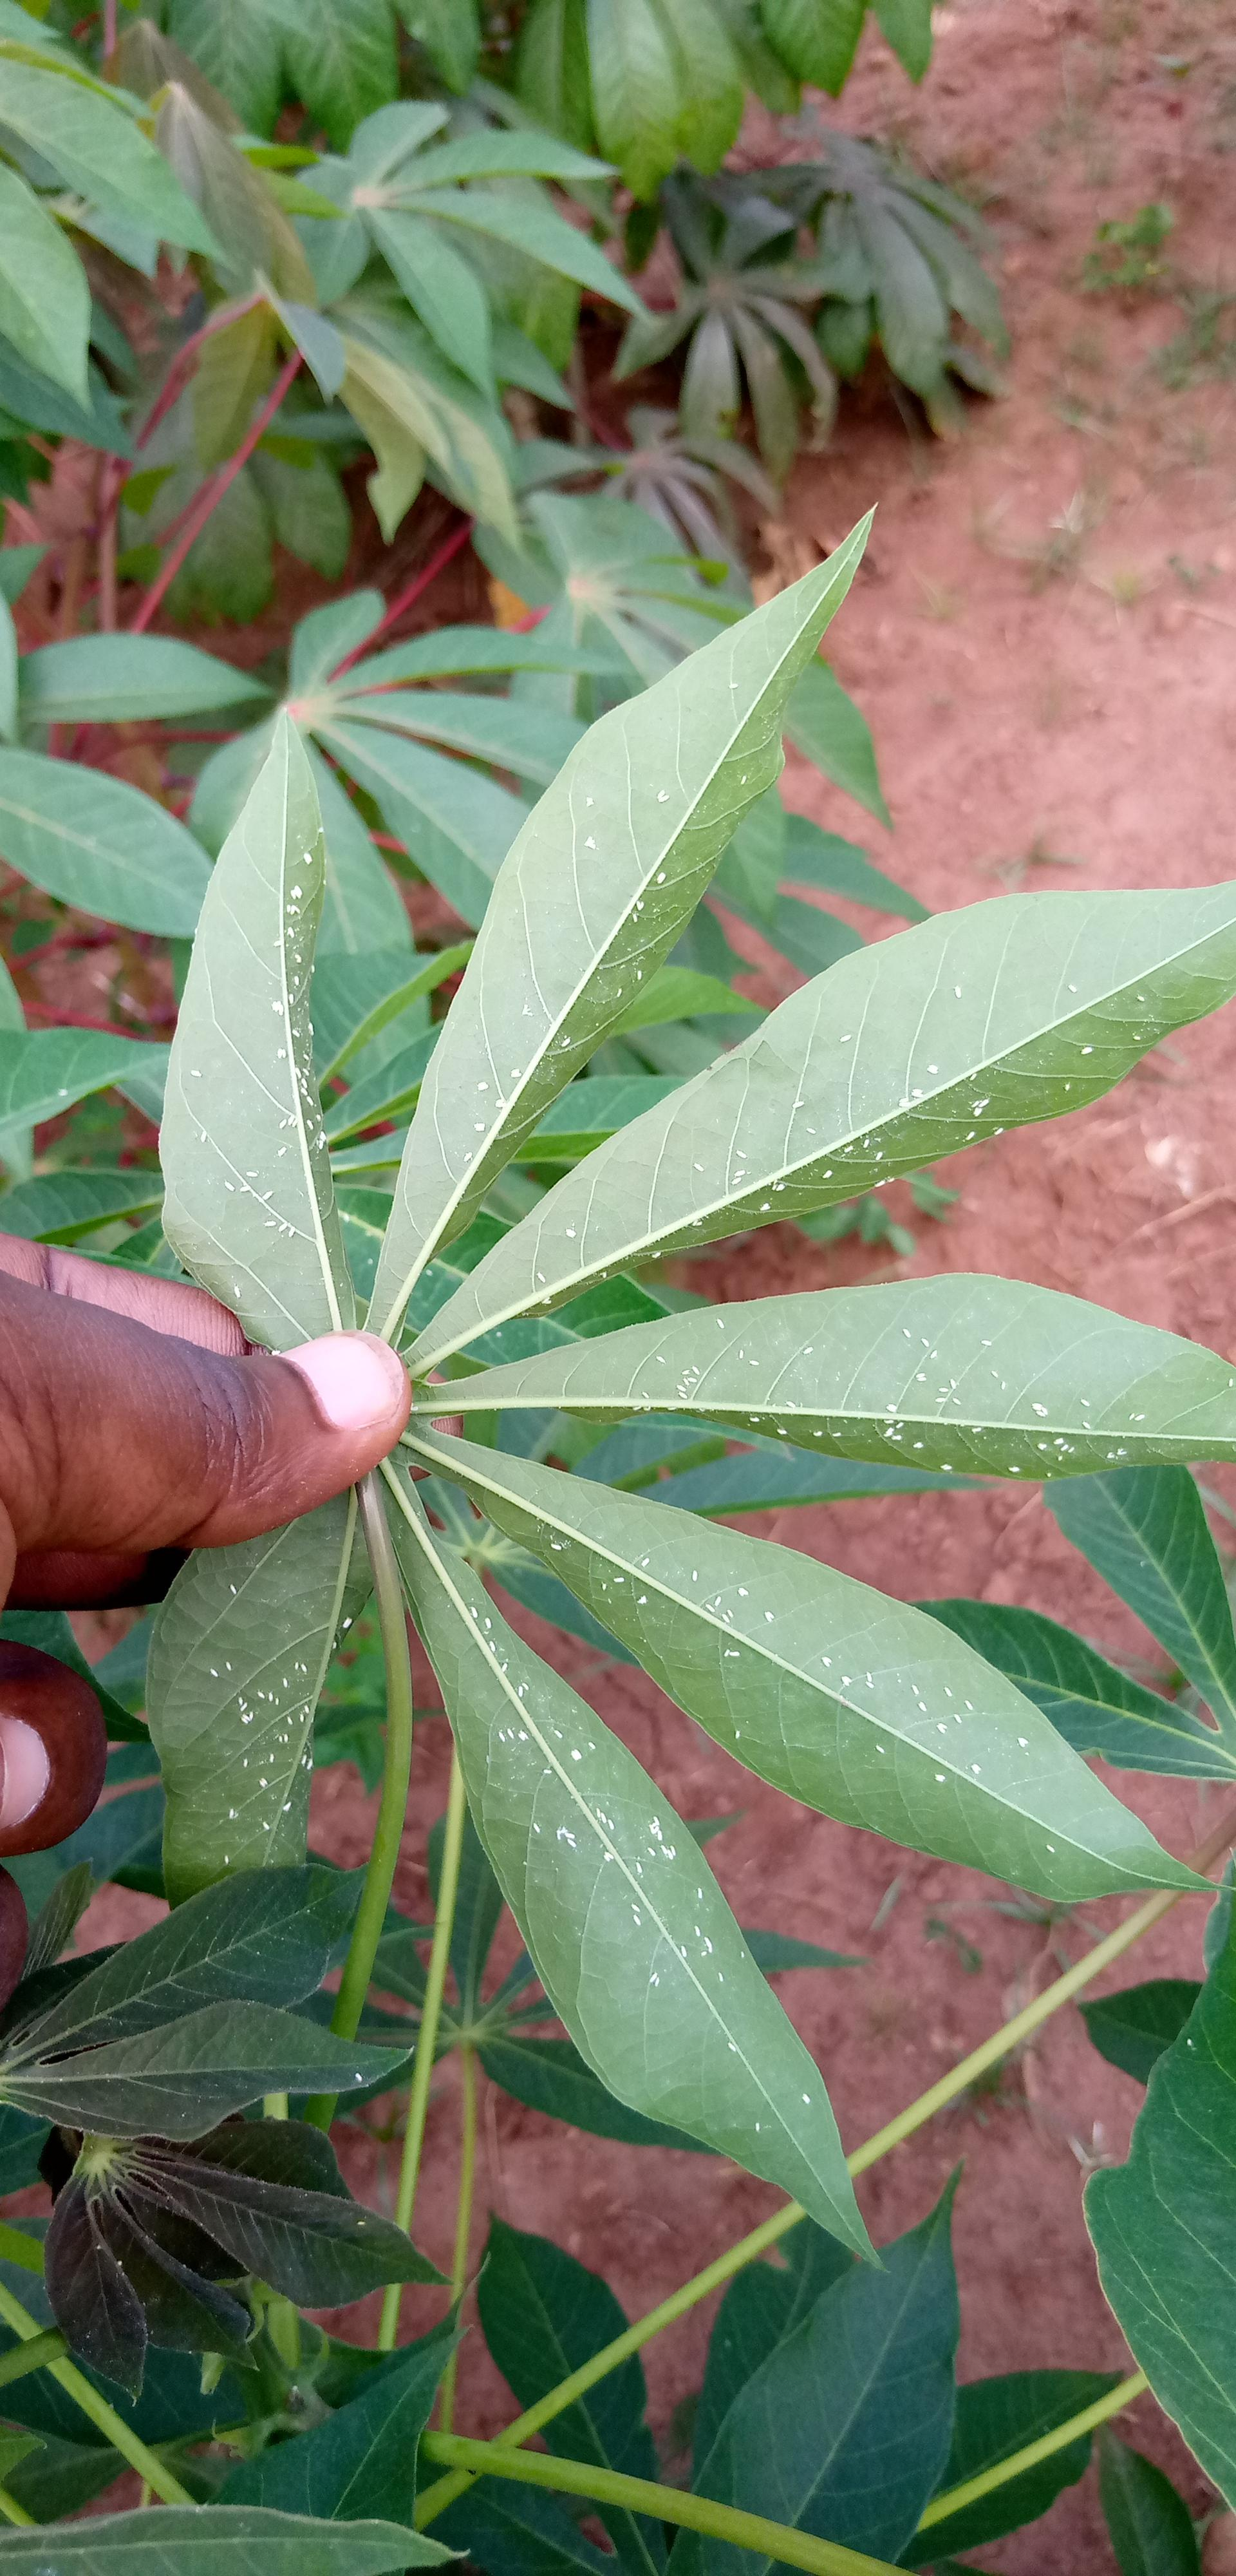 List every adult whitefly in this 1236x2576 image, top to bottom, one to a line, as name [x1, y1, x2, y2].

whitefly [728, 682, 738, 689]
whitefly [739, 774, 747, 785]
whitefly [657, 789, 665, 800]
whitefly [658, 794, 669, 802]
whitefly [584, 795, 596, 808]
whitefly [583, 834, 596, 851]
whitefly [303, 851, 314, 866]
whitefly [655, 871, 666, 885]
whitefly [294, 885, 303, 898]
whitefly [290, 887, 296, 900]
whitefly [635, 899, 644, 912]
whitefly [285, 902, 291, 914]
whitefly [290, 904, 301, 915]
whitefly [632, 913, 640, 924]
whitefly [286, 925, 295, 938]
whitefly [272, 939, 281, 947]
whitefly [293, 953, 303, 965]
whitefly [310, 963, 315, 974]
whitefly [635, 969, 642, 981]
whitefly [294, 975, 300, 986]
whitefly [1066, 983, 1078, 994]
whitefly [953, 984, 962, 999]
whitefly [615, 987, 623, 998]
whitefly [287, 992, 295, 1006]
whitefly [1134, 993, 1145, 1003]
whitefly [272, 1000, 276, 1010]
whitefly [277, 1000, 281, 1011]
whitefly [520, 1003, 534, 1018]
whitefly [279, 1005, 283, 1016]
whitefly [308, 1021, 314, 1036]
whitefly [291, 1028, 301, 1037]
whitefly [837, 1033, 852, 1043]
whitefly [1130, 1034, 1143, 1043]
whitefly [559, 1036, 574, 1048]
whitefly [1078, 1046, 1094, 1056]
whitefly [276, 1047, 282, 1060]
whitefly [283, 1047, 287, 1060]
whitefly [302, 1052, 310, 1061]
whitefly [928, 1064, 938, 1070]
whitefly [294, 1067, 302, 1080]
whitefly [303, 1067, 309, 1077]
whitefly [926, 1067, 938, 1075]
whitefly [509, 1068, 520, 1073]
whitefly [188, 1068, 202, 1078]
whitefly [969, 1072, 977, 1081]
whitefly [510, 1073, 522, 1078]
whitefly [301, 1077, 308, 1089]
whitefly [476, 1081, 487, 1084]
whitefly [1062, 1083, 1071, 1093]
whitefly [477, 1084, 489, 1092]
whitefly [912, 1087, 922, 1093]
whitefly [300, 1088, 308, 1096]
whitefly [911, 1092, 925, 1098]
whitefly [306, 1095, 315, 1107]
whitefly [897, 1097, 908, 1101]
whitefly [979, 1098, 989, 1107]
whitefly [791, 1099, 805, 1108]
whitefly [971, 1100, 980, 1108]
whitefly [897, 1102, 911, 1108]
whitefly [973, 1107, 978, 1116]
whitefly [975, 1108, 982, 1117]
whitefly [316, 1113, 322, 1123]
whitefly [288, 1113, 295, 1127]
whitefly [277, 1117, 286, 1130]
whitefly [292, 1118, 298, 1130]
whitefly [306, 1119, 314, 1130]
whitefly [473, 1122, 485, 1127]
whitefly [991, 1125, 1007, 1137]
whitefly [805, 1126, 816, 1135]
whitefly [474, 1127, 485, 1133]
whitefly [199, 1128, 210, 1144]
whitefly [964, 1130, 977, 1143]
whitefly [320, 1132, 327, 1141]
whitefly [862, 1138, 870, 1150]
whitefly [319, 1139, 324, 1151]
whitefly [843, 1145, 856, 1153]
whitefly [275, 1146, 288, 1158]
whitefly [734, 1149, 747, 1159]
whitefly [462, 1150, 473, 1164]
whitefly [874, 1150, 885, 1161]
whitefly [692, 1162, 704, 1173]
whitefly [733, 1169, 746, 1177]
whitefly [821, 1169, 834, 1180]
whitefly [244, 1170, 259, 1178]
whitefly [731, 1177, 742, 1186]
whitefly [771, 1179, 778, 1191]
whitefly [223, 1180, 236, 1193]
whitefly [875, 1180, 885, 1188]
whitefly [776, 1183, 787, 1192]
whitefly [238, 1184, 252, 1193]
whitefly [261, 1189, 275, 1201]
whitefly [759, 1201, 772, 1213]
whitefly [262, 1219, 277, 1228]
whitefly [692, 1219, 698, 1227]
whitefly [697, 1220, 703, 1226]
whitefly [277, 1222, 289, 1235]
whitefly [288, 1224, 297, 1238]
whitefly [565, 1227, 576, 1238]
whitefly [650, 1251, 662, 1260]
whitefly [599, 1270, 607, 1279]
whitefly [536, 1271, 547, 1283]
whitefly [232, 1283, 243, 1300]
whitefly [542, 1297, 552, 1306]
whitefly [715, 1316, 726, 1329]
whitefly [902, 1327, 911, 1339]
whitefly [920, 1337, 930, 1347]
whitefly [979, 1339, 992, 1347]
whitefly [801, 1344, 814, 1356]
whitefly [738, 1348, 744, 1360]
whitefly [270, 1349, 281, 1357]
whitefly [928, 1349, 938, 1359]
whitefly [655, 1354, 666, 1365]
whitefly [748, 1358, 760, 1366]
whitefly [691, 1365, 700, 1376]
whitefly [679, 1368, 691, 1376]
whitefly [989, 1369, 998, 1378]
whitefly [913, 1372, 926, 1378]
whitefly [687, 1376, 698, 1383]
whitefly [1228, 1376, 1233, 1389]
whitefly [915, 1377, 927, 1382]
whitefly [949, 1377, 958, 1390]
whitefly [683, 1378, 689, 1385]
whitefly [1000, 1379, 1006, 1391]
whitefly [675, 1384, 687, 1392]
whitefly [937, 1386, 949, 1393]
whitefly [641, 1390, 649, 1399]
whitefly [678, 1392, 688, 1399]
whitefly [934, 1396, 945, 1403]
whitefly [951, 1397, 961, 1406]
whitefly [1080, 1397, 1090, 1407]
whitefly [783, 1400, 796, 1408]
whitefly [1029, 1402, 1042, 1410]
whitefly [887, 1403, 897, 1409]
whitefly [886, 1405, 895, 1412]
whitefly [1040, 1406, 1048, 1416]
whitefly [1035, 1410, 1045, 1417]
whitefly [1127, 1411, 1135, 1421]
whitefly [1135, 1414, 1146, 1422]
whitefly [749, 1416, 760, 1424]
whitefly [883, 1419, 894, 1425]
whitefly [894, 1421, 904, 1429]
whitefly [1081, 1421, 1091, 1430]
whitefly [969, 1425, 983, 1433]
whitefly [774, 1426, 787, 1436]
whitefly [885, 1426, 895, 1432]
whitefly [810, 1429, 823, 1438]
whitefly [830, 1431, 842, 1439]
whitefly [883, 1432, 892, 1437]
whitefly [889, 1434, 902, 1442]
whitefly [1051, 1437, 1065, 1444]
whitefly [910, 1440, 924, 1450]
whitefly [1036, 1441, 1048, 1452]
whitefly [1060, 1443, 1069, 1452]
whitefly [1068, 1446, 1075, 1453]
whitefly [1116, 1447, 1128, 1455]
whitefly [1105, 1451, 1116, 1461]
whitefly [1056, 1454, 1063, 1462]
whitefly [938, 1463, 953, 1472]
whitefly [1007, 1464, 1020, 1473]
whitefly [1045, 1472, 1053, 1480]
whitefly [548, 1541, 563, 1553]
whitefly [640, 1557, 651, 1567]
whitefly [691, 1569, 699, 1582]
whitefly [613, 1577, 624, 1584]
whitefly [228, 1582, 238, 1595]
whitefly [600, 1582, 608, 1592]
whitefly [738, 1587, 749, 1596]
whitefly [738, 1589, 744, 1597]
whitefly [634, 1593, 648, 1605]
whitefly [715, 1595, 722, 1607]
whitefly [704, 1604, 715, 1613]
whitefly [471, 1605, 479, 1619]
whitefly [726, 1609, 735, 1618]
whitefly [764, 1612, 776, 1622]
whitefly [721, 1613, 731, 1624]
whitefly [342, 1616, 353, 1629]
whitefly [484, 1617, 492, 1629]
whitefly [332, 1640, 337, 1649]
whitefly [488, 1640, 497, 1653]
whitefly [723, 1649, 729, 1658]
whitefly [729, 1651, 741, 1657]
whitefly [821, 1656, 832, 1663]
whitefly [823, 1659, 830, 1668]
whitefly [223, 1660, 233, 1672]
whitefly [294, 1660, 300, 1671]
whitefly [301, 1662, 306, 1674]
whitefly [501, 1662, 509, 1673]
whitefly [209, 1667, 218, 1678]
whitefly [866, 1671, 874, 1682]
whitefly [841, 1673, 852, 1686]
whitefly [282, 1677, 289, 1689]
whitefly [521, 1681, 530, 1690]
whitefly [865, 1681, 875, 1690]
whitefly [910, 1684, 920, 1694]
whitefly [517, 1685, 525, 1699]
whitefly [942, 1686, 953, 1698]
whitefly [254, 1690, 266, 1700]
whitefly [267, 1691, 274, 1703]
whitefly [238, 1696, 243, 1705]
whitefly [274, 1696, 279, 1707]
whitefly [964, 1699, 974, 1711]
whitefly [917, 1700, 928, 1712]
whitefly [240, 1701, 248, 1712]
whitefly [304, 1703, 310, 1714]
whitefly [248, 1710, 254, 1720]
whitefly [953, 1712, 962, 1725]
whitefly [299, 1712, 304, 1723]
whitefly [242, 1714, 250, 1722]
whitefly [286, 1714, 294, 1727]
whitefly [239, 1717, 247, 1724]
whitefly [938, 1722, 948, 1730]
whitefly [936, 1724, 946, 1734]
whitefly [505, 1727, 516, 1740]
whitefly [552, 1729, 563, 1739]
whitefly [520, 1730, 529, 1739]
whitefly [498, 1730, 505, 1743]
whitefly [517, 1733, 525, 1741]
whitefly [283, 1734, 289, 1745]
whitefly [277, 1734, 283, 1745]
whitefly [1015, 1736, 1029, 1748]
whitefly [586, 1741, 596, 1750]
whitefly [874, 1743, 885, 1754]
whitefly [575, 1749, 582, 1759]
whitefly [571, 1750, 579, 1761]
whitefly [268, 1752, 276, 1765]
whitefly [301, 1754, 308, 1766]
whitefly [243, 1756, 248, 1769]
whitefly [306, 1756, 314, 1770]
whitefly [972, 1763, 982, 1771]
whitefly [970, 1765, 979, 1774]
whitefly [541, 1768, 553, 1776]
whitefly [934, 1773, 945, 1780]
whitefly [935, 1777, 944, 1783]
whitefly [260, 1777, 267, 1786]
whitefly [258, 1779, 265, 1788]
whitefly [282, 1800, 293, 1812]
whitefly [595, 1806, 601, 1819]
whitefly [229, 1808, 234, 1820]
whitefly [601, 1812, 607, 1824]
whitefly [652, 1815, 660, 1825]
whitefly [606, 1817, 615, 1831]
whitefly [261, 1820, 270, 1831]
whitefly [532, 1822, 541, 1833]
whitefly [648, 1824, 655, 1835]
whitefly [554, 1825, 563, 1841]
whitefly [657, 1830, 662, 1841]
whitefly [565, 1832, 576, 1839]
whitefly [566, 1838, 577, 1848]
whitefly [1044, 1843, 1056, 1854]
whitefly [660, 1844, 667, 1855]
whitefly [669, 1844, 677, 1857]
whitefly [646, 1846, 657, 1857]
whitefly [667, 1849, 673, 1860]
whitefly [604, 1851, 613, 1860]
whitefly [223, 1854, 230, 1865]
whitefly [603, 1855, 610, 1862]
whitefly [635, 1861, 644, 1875]
whitefly [696, 1886, 705, 1900]
whitefly [630, 1903, 641, 1913]
whitefly [632, 1914, 642, 1927]
whitefly [693, 1924, 702, 1937]
whitefly [704, 1937, 713, 1946]
whitefly [679, 1944, 688, 1958]
whitefly [708, 1946, 713, 1955]
whitefly [700, 1950, 707, 1956]
whitefly [739, 1950, 746, 1960]
whitefly [648, 1971, 658, 1984]
whitefly [717, 1971, 724, 1983]
whitefly [654, 1976, 660, 1987]
whitefly [726, 2041, 738, 2053]
whitefly [354, 2070, 364, 2084]
whitefly [800, 2092, 812, 2106]
whitefly [754, 2121, 761, 2134]
whitefly [355, 2219, 368, 2226]